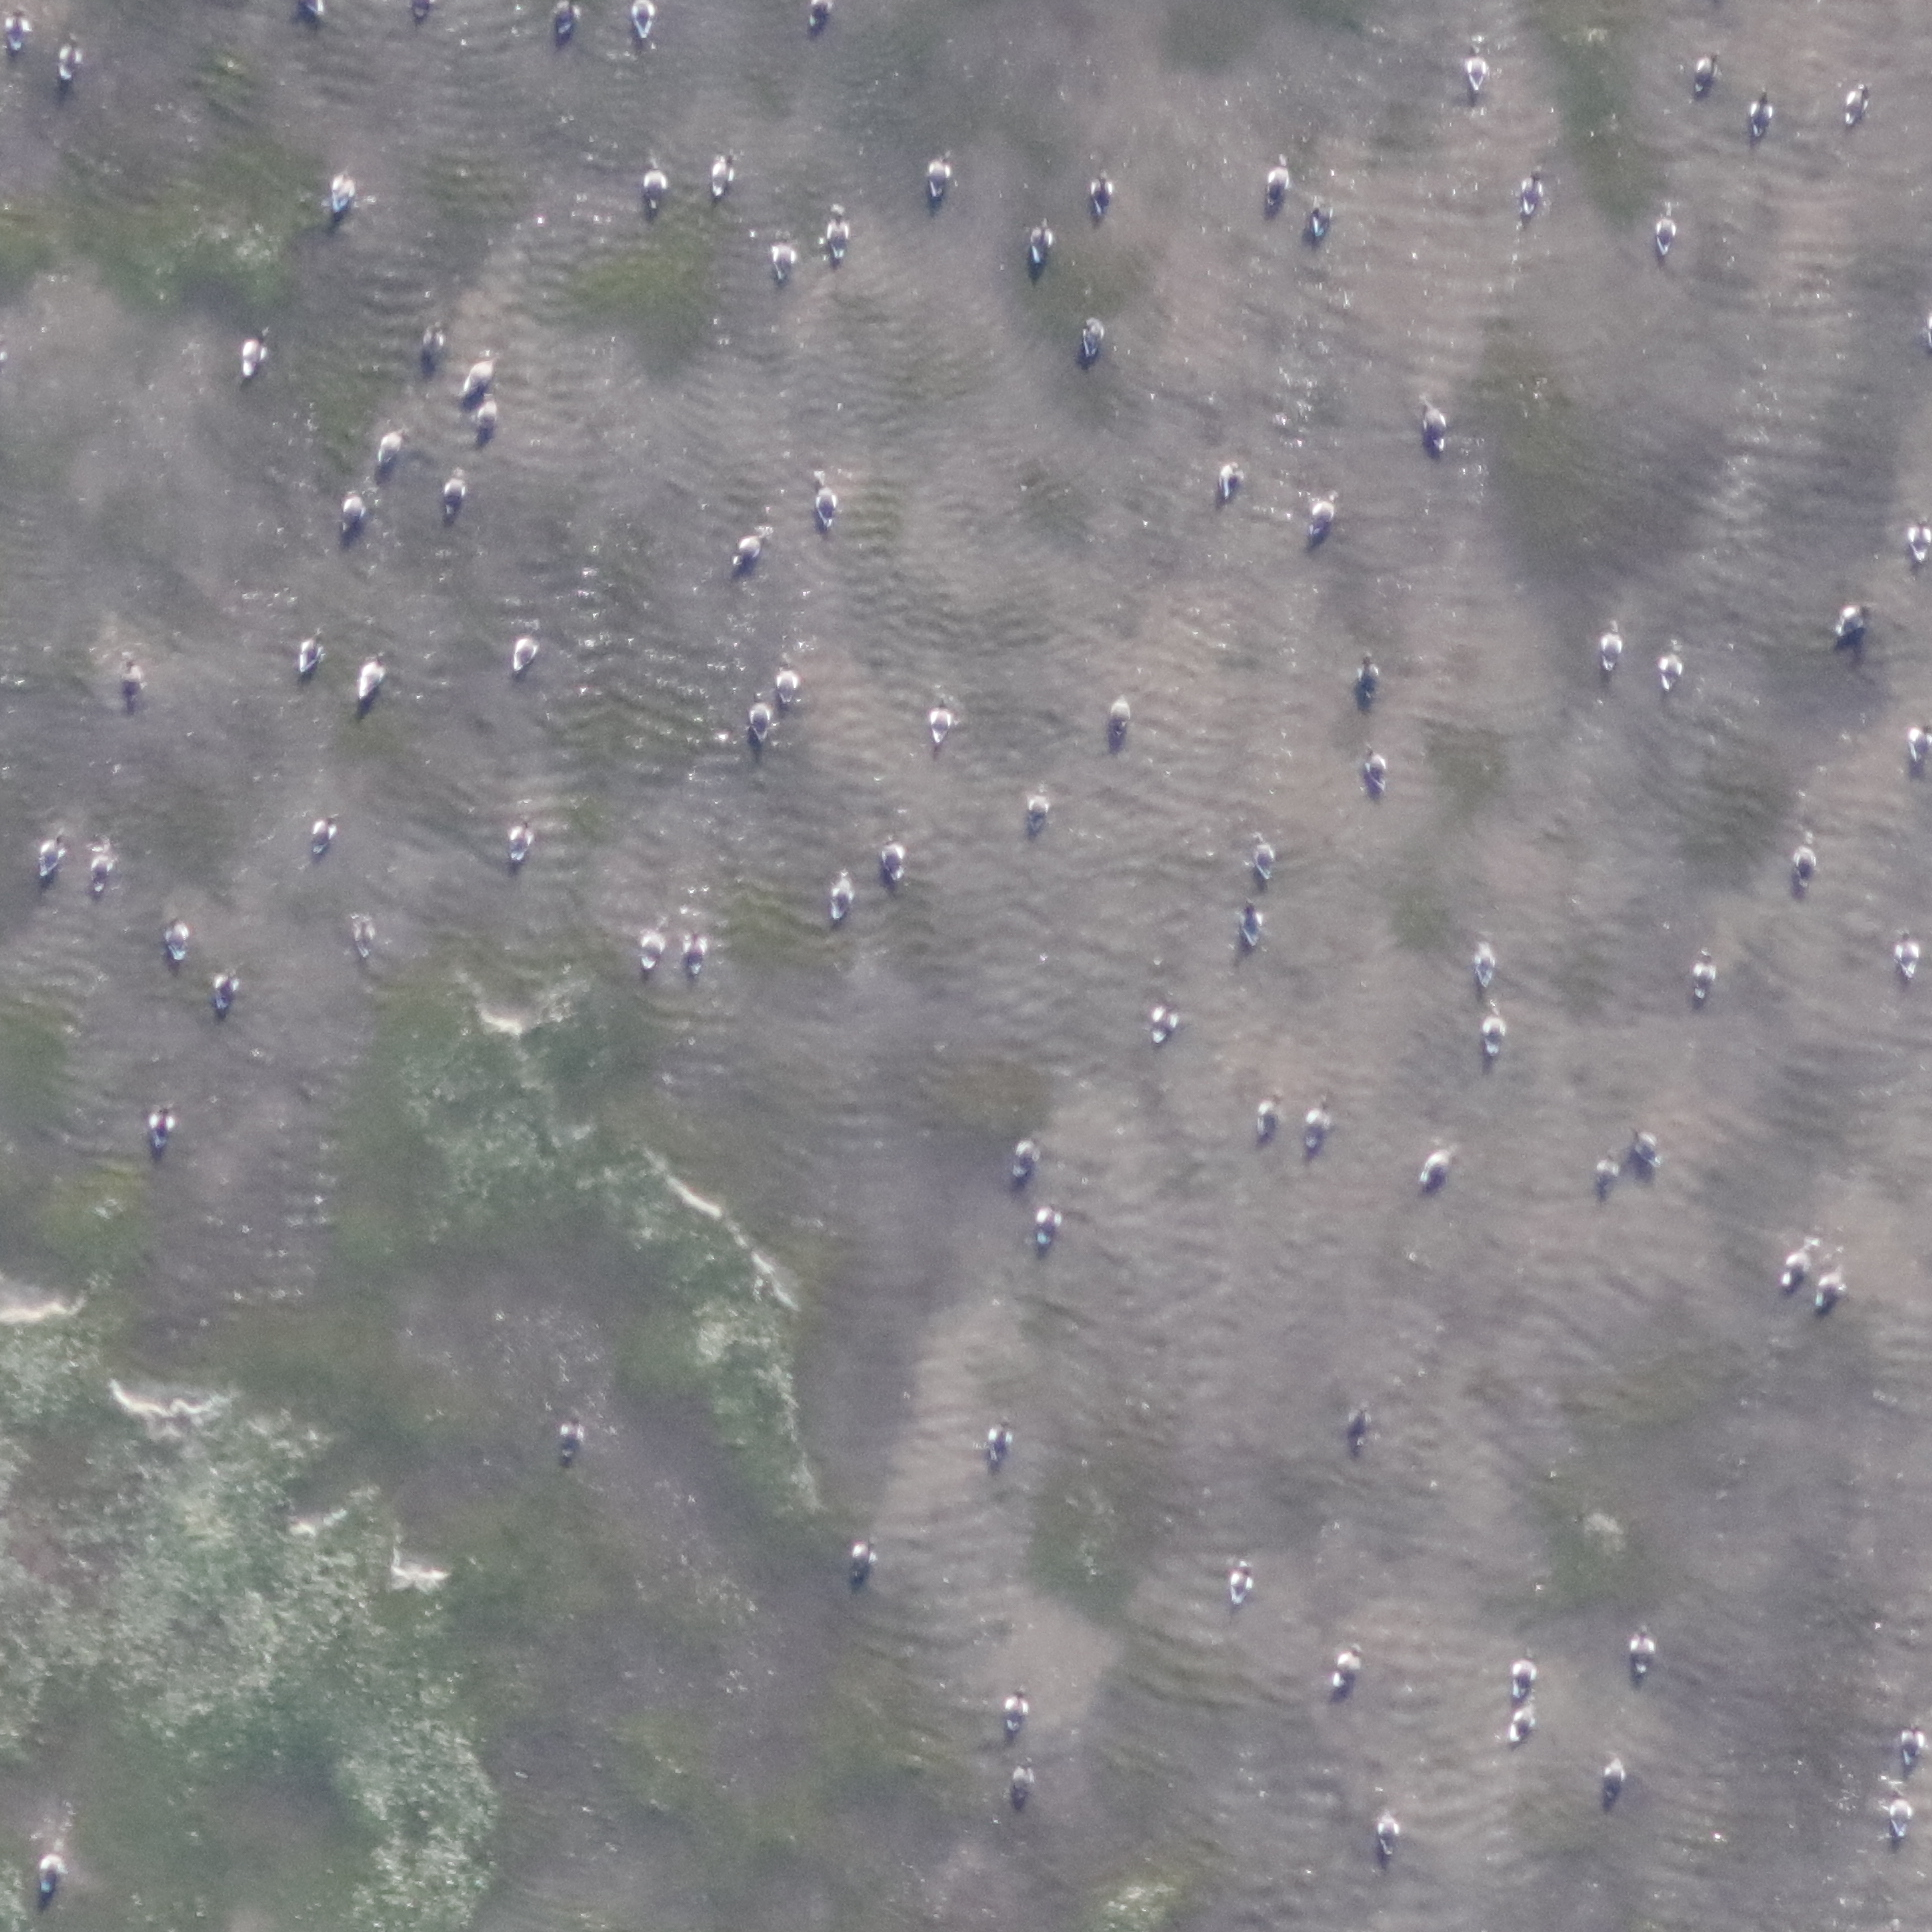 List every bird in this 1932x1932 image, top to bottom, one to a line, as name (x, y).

brant (311, 5)
brant (571, 16)
brant (645, 17)
brant (25, 18)
brant (69, 59)
brant (1702, 66)
brant (1476, 67)
brant (1853, 99)
brant (1762, 115)
brant (723, 173)
brant (939, 179)
brant (1282, 179)
brant (654, 188)
brant (345, 190)
brant (1527, 190)
brant (1101, 198)
brant (1319, 224)
brant (837, 232)
brant (1671, 236)
brant (1040, 241)
brant (789, 262)
brant (432, 336)
brant (1094, 348)
brant (255, 354)
brant (476, 365)
brant (490, 413)
brant (1438, 432)
brant (392, 451)
brant (1228, 467)
brant (458, 494)
brant (830, 504)
brant (355, 506)
brant (1325, 513)
brant (1925, 539)
brant (750, 549)
brant (1841, 632)
brant (526, 651)
brant (313, 655)
brant (1610, 655)
brant (1676, 674)
brant (791, 680)
brant (371, 681)
brant (131, 687)
brant (1371, 692)
brant (755, 716)
brant (945, 723)
brant (1126, 726)
brant (1925, 742)
brant (1379, 768)
brant (1047, 812)
brant (322, 832)
brant (517, 845)
brant (52, 854)
brant (1264, 857)
brant (890, 858)
brant (1802, 860)
brant (106, 870)
brant (848, 894)
brant (1255, 929)
brant (174, 941)
brant (363, 945)
brant (1485, 952)
brant (639, 955)
brant (1903, 958)
brant (690, 961)
brant (1705, 972)
brant (230, 993)
brant (1165, 1022)
brant (1498, 1039)
brant (1267, 1121)
brant (160, 1125)
brant (1312, 1133)
brant (1653, 1145)
brant (1023, 1153)
brant (1442, 1167)
brant (1612, 1176)
brant (1056, 1220)
brant (1791, 1270)
brant (1833, 1293)
brant (1357, 1427)
brant (569, 1436)
brant (997, 1443)
brant (857, 1556)
brant (1236, 1585)
brant (1643, 1650)
brant (1338, 1664)
brant (1533, 1679)
brant (1525, 1711)
brant (1017, 1712)
brant (1909, 1745)
brant (1610, 1783)
brant (1020, 1795)
brant (1898, 1826)
brant (1395, 1838)
brant (47, 1876)